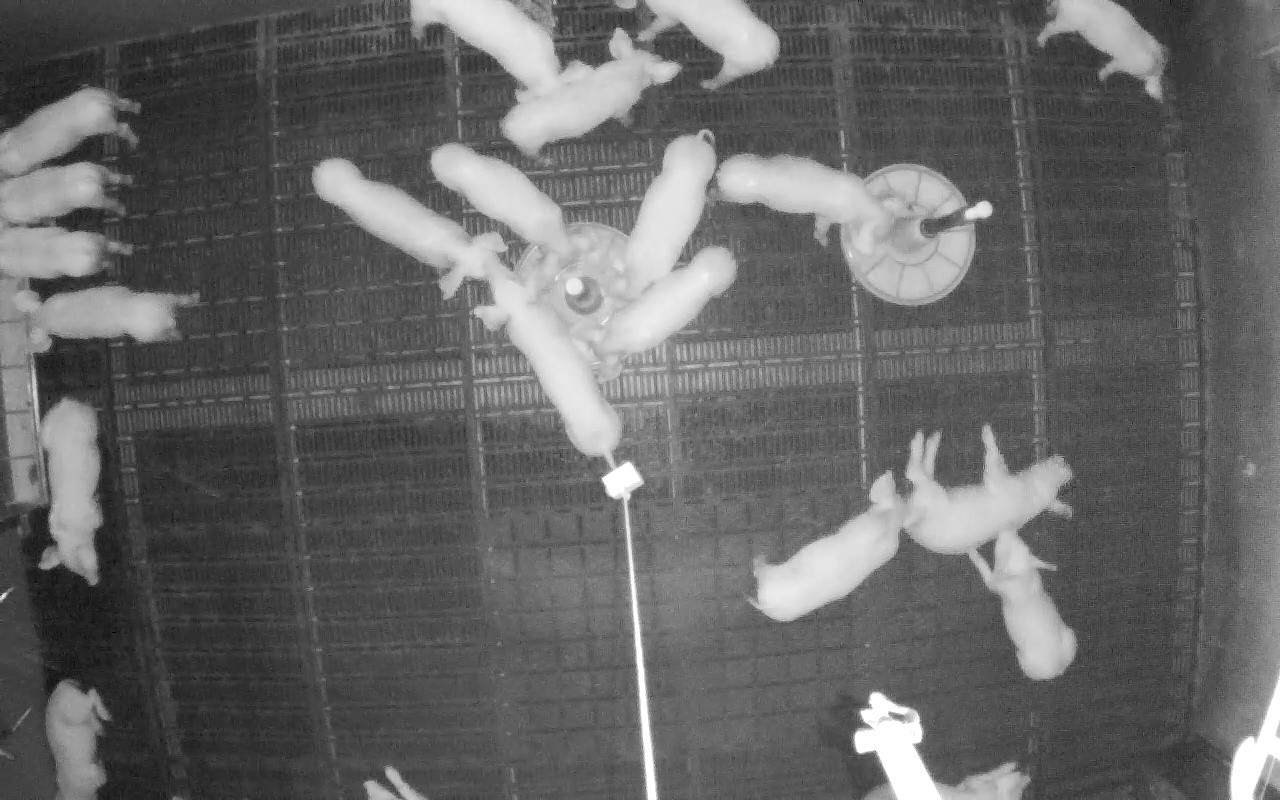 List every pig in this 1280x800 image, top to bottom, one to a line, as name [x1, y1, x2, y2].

pig [411, 1, 589, 105]
pig [1038, 1, 1173, 98]
pig [615, 2, 782, 91]
pig [498, 27, 684, 169]
pig [1, 85, 146, 178]
pig [609, 130, 719, 301]
pig [432, 144, 598, 277]
pig [710, 156, 903, 256]
pig [314, 160, 507, 300]
pig [0, 162, 136, 225]
pig [0, 225, 135, 281]
pig [579, 247, 736, 384]
pig [476, 252, 622, 471]
pig [12, 287, 203, 352]
pig [38, 398, 102, 589]
pig [902, 423, 1074, 556]
pig [748, 468, 927, 621]
pig [969, 527, 1078, 681]
pig [46, 681, 112, 799]
pig [860, 761, 1030, 799]
pig [364, 765, 432, 799]